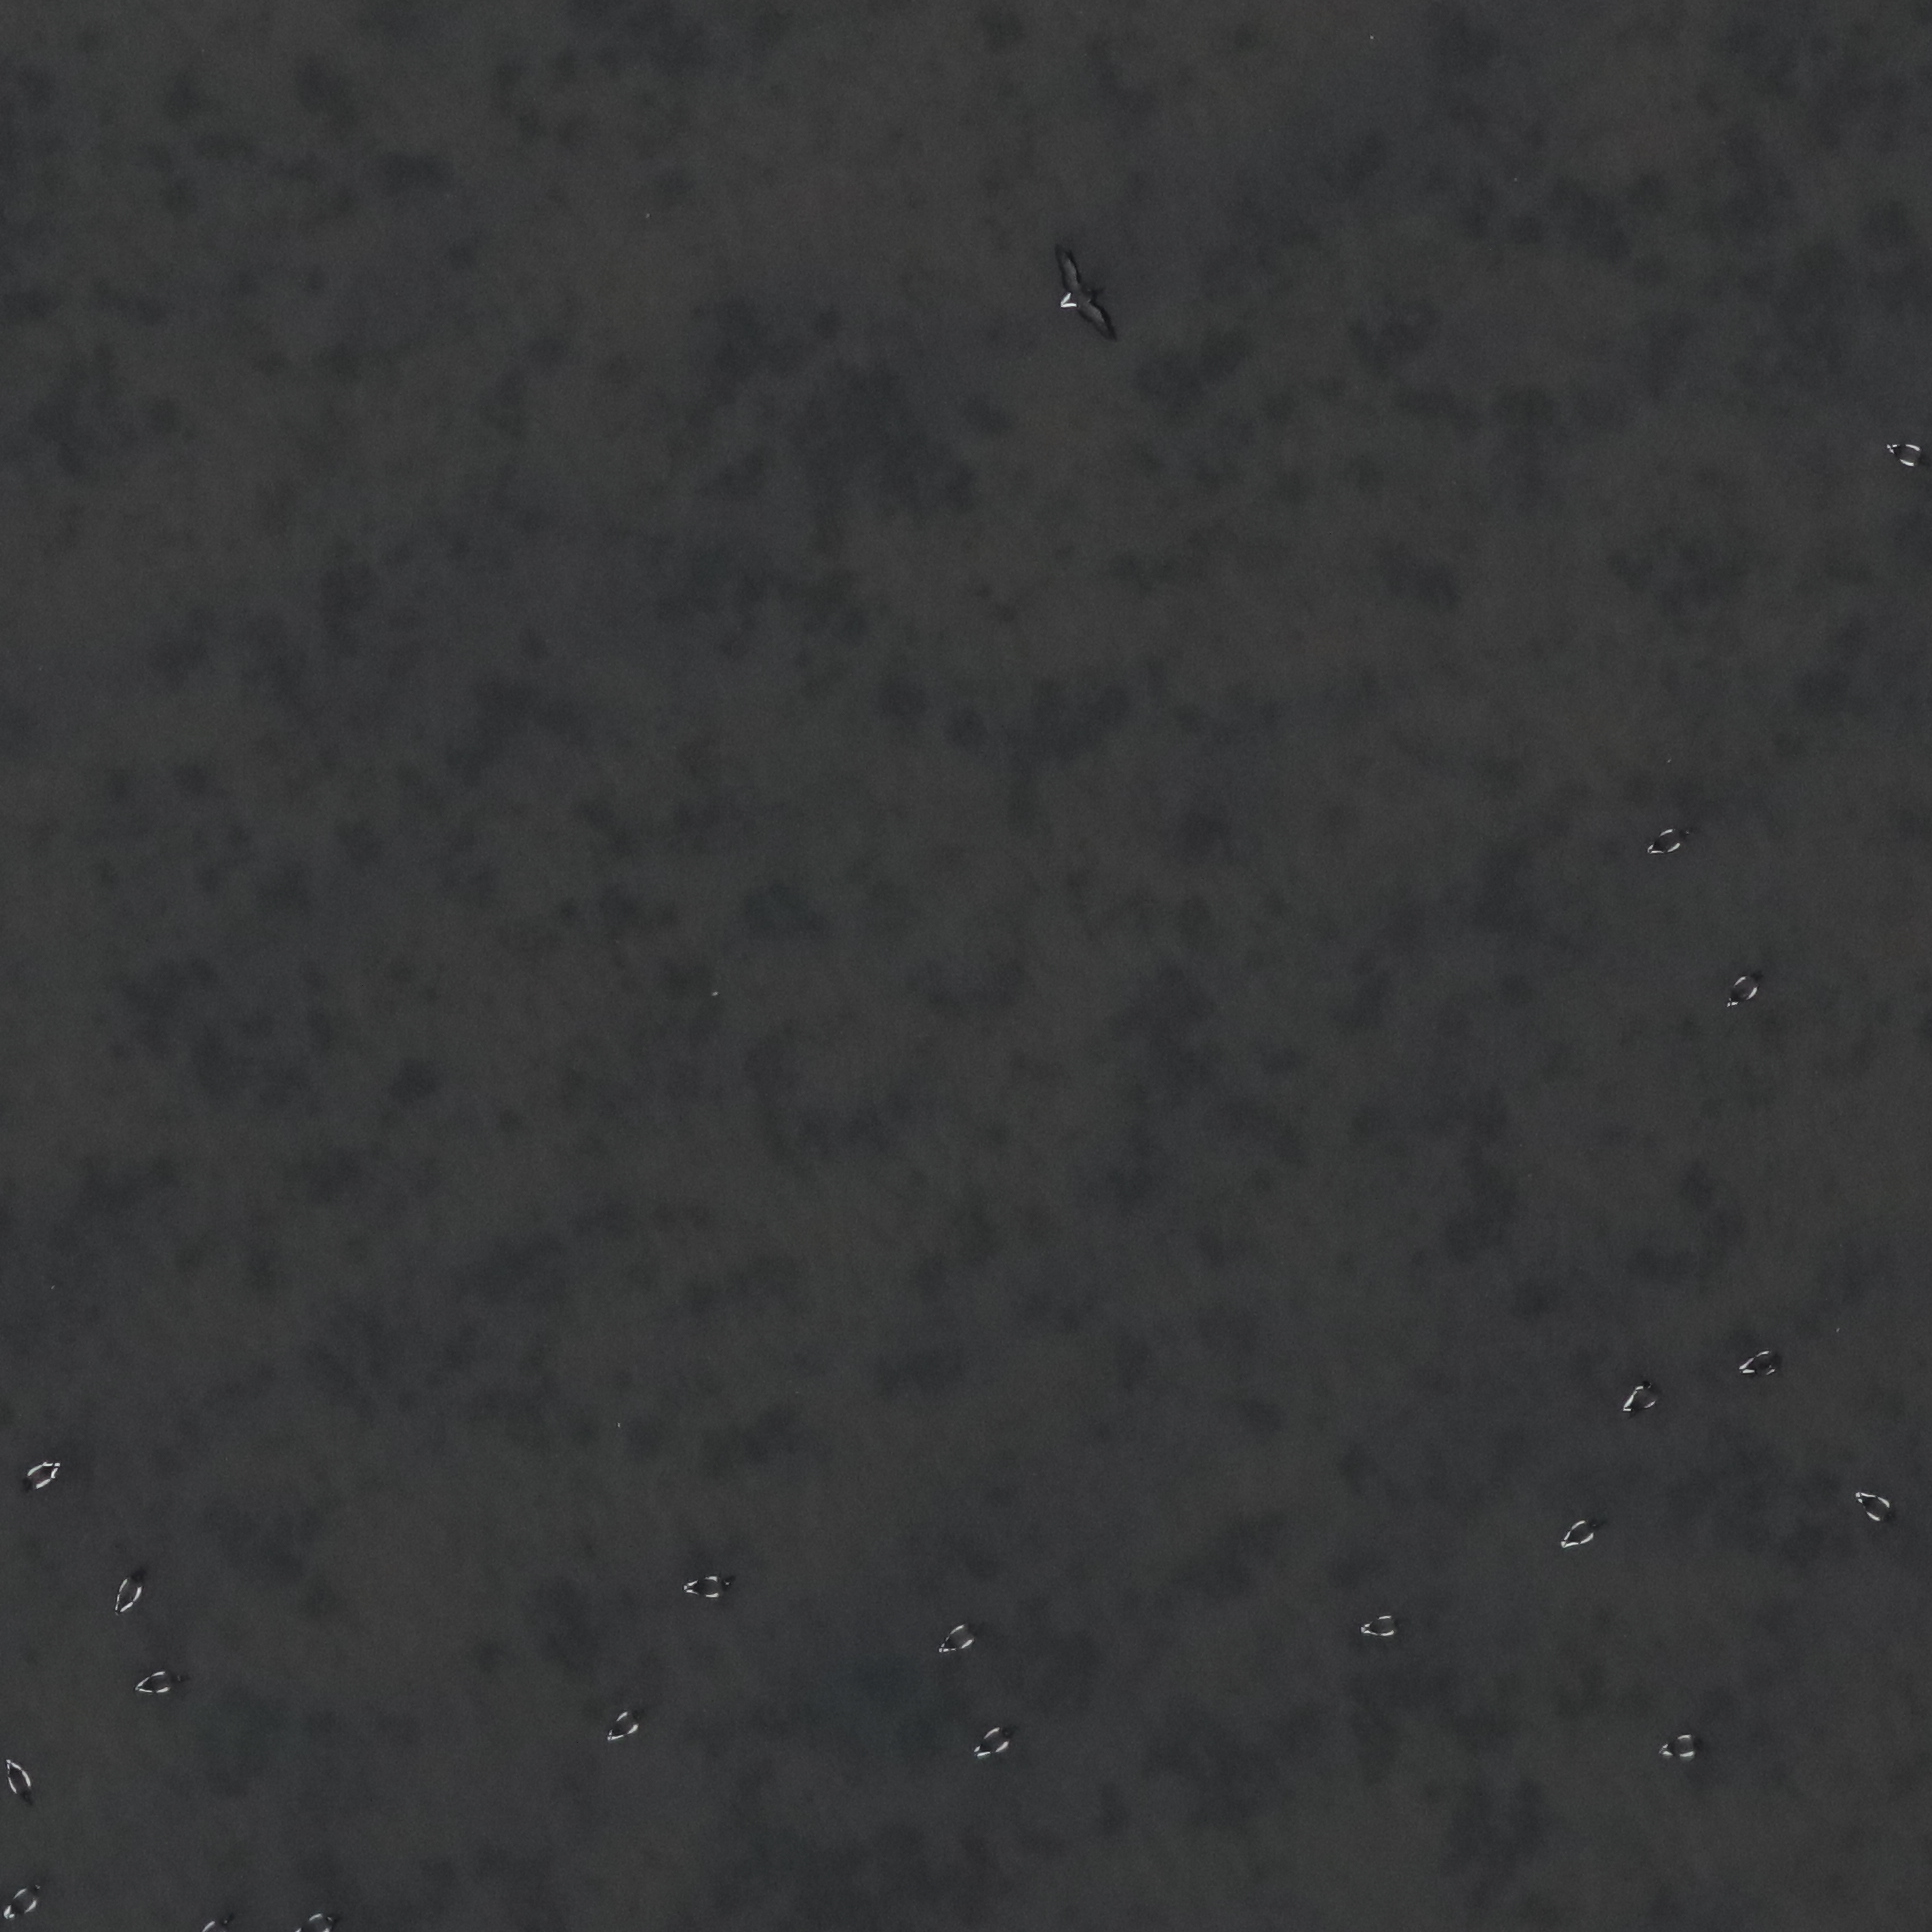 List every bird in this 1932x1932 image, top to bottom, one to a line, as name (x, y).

brant (1077, 295)
brant (1908, 453)
brant (1667, 840)
brant (1744, 987)
brant (1761, 1364)
brant (1641, 1397)
brant (41, 1477)
brant (1875, 1506)
brant (1579, 1533)
brant (709, 1588)
brant (129, 1592)
brant (1381, 1627)
brant (958, 1639)
brant (158, 1683)
brant (625, 1726)
brant (994, 1741)
brant (1682, 1746)
brant (18, 1778)
brant (25, 1901)
brant (314, 1929)